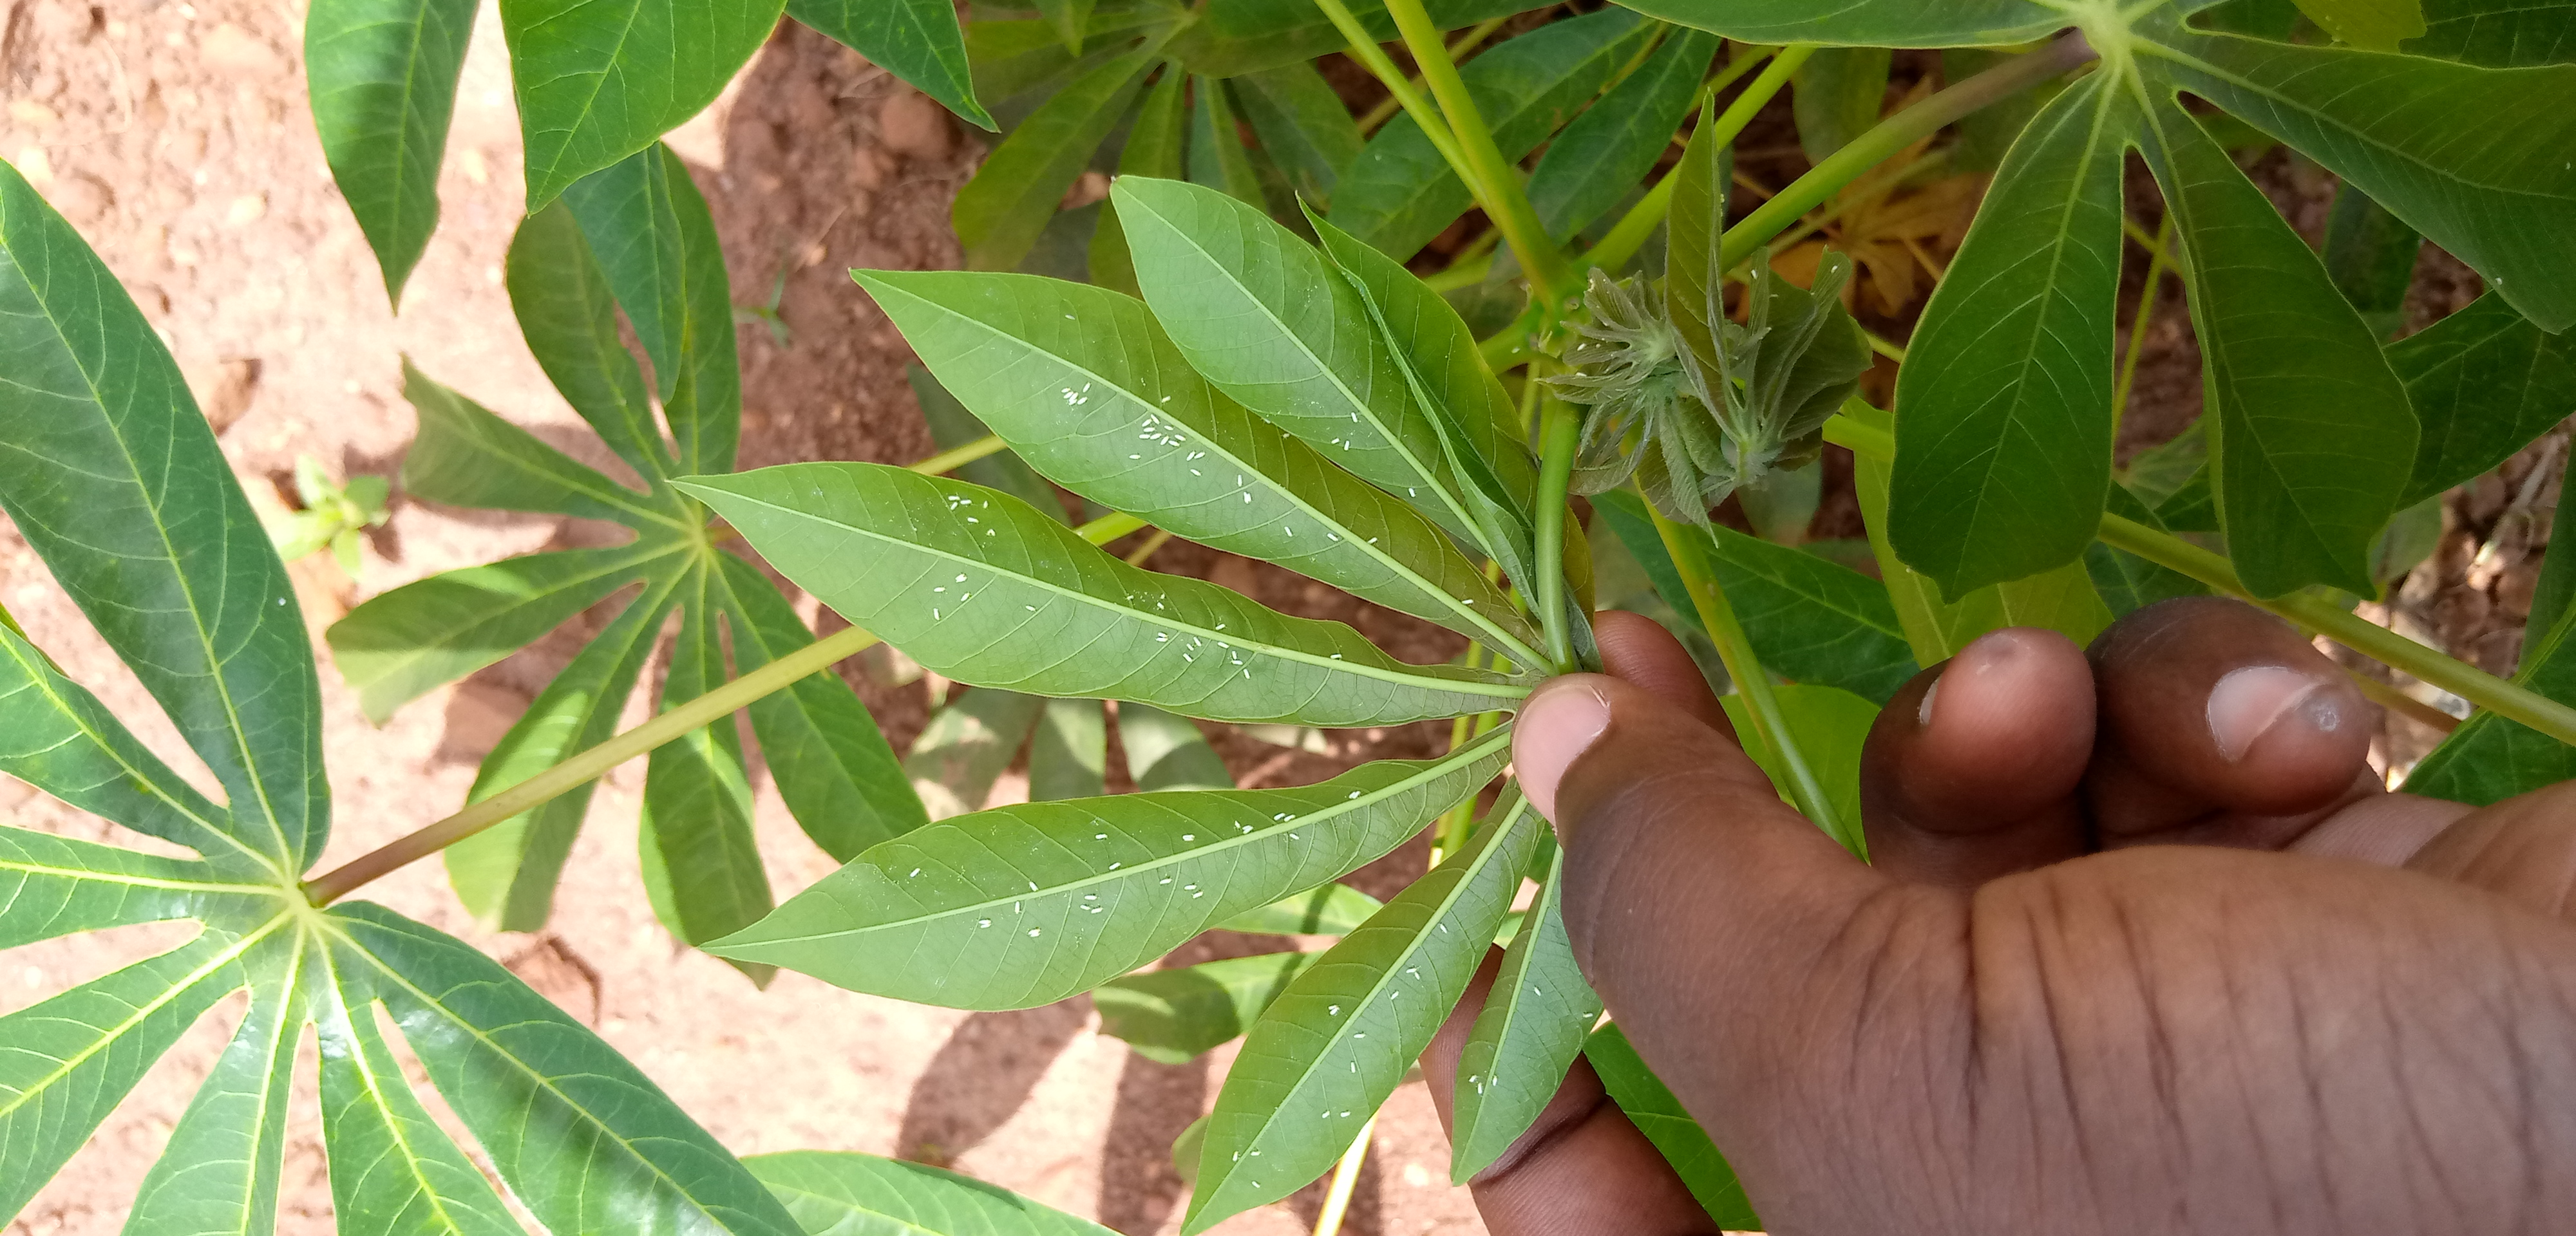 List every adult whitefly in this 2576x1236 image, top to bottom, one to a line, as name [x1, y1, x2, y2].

whitefly [1828, 264, 1839, 275]
whitefly [1750, 267, 1758, 280]
whitefly [1063, 313, 1079, 322]
whitefly [1575, 341, 1587, 353]
whitefly [1574, 370, 1587, 377]
whitefly [1081, 380, 1092, 394]
whitefly [1061, 387, 1072, 394]
whitefly [1063, 390, 1074, 400]
whitefly [1070, 392, 1079, 401]
whitefly [1160, 395, 1172, 405]
whitefly [1077, 396, 1088, 406]
whitefly [1068, 398, 1078, 407]
whitefly [1350, 411, 1362, 424]
whitefly [1150, 413, 1161, 426]
whitefly [1141, 418, 1152, 427]
whitefly [1162, 424, 1175, 431]
whitefly [1142, 427, 1157, 433]
whitefly [1280, 431, 1292, 440]
whitefly [1150, 432, 1162, 441]
whitefly [1137, 433, 1150, 440]
whitefly [1173, 433, 1187, 442]
whitefly [1159, 435, 1170, 446]
whitefly [1329, 436, 1340, 446]
whitefly [1341, 439, 1352, 453]
whitefly [1168, 440, 1180, 447]
whitefly [1186, 451, 1197, 462]
whitefly [1195, 451, 1206, 460]
whitefly [1128, 452, 1143, 462]
whitefly [1189, 467, 1203, 478]
whitefly [1236, 473, 1245, 488]
whitefly [1407, 486, 1417, 500]
whitefly [1243, 491, 1249, 505]
whitefly [1247, 492, 1252, 503]
whitefly [947, 494, 961, 501]
whitefly [959, 498, 973, 507]
whitefly [981, 499, 990, 510]
whitefly [949, 500, 960, 511]
whitefly [966, 516, 981, 525]
whitefly [1282, 524, 1294, 539]
whitefly [985, 527, 997, 539]
whitefly [1325, 532, 1341, 544]
whitefly [1366, 534, 1379, 546]
whitefly [955, 573, 966, 581]
whitefly [956, 576, 968, 585]
whitefly [932, 585, 946, 594]
whitefly [960, 591, 972, 603]
whitefly [1159, 592, 1167, 600]
whitefly [1125, 594, 1136, 603]
whitefly [1461, 597, 1475, 606]
whitefly [1155, 601, 1166, 612]
whitefly [1023, 604, 1038, 613]
whitefly [932, 606, 942, 623]
whitefly [1214, 621, 1227, 633]
whitefly [1157, 631, 1169, 637]
whitefly [1192, 635, 1204, 648]
whitefly [1155, 637, 1170, 644]
whitefly [1215, 640, 1230, 649]
whitefly [1185, 642, 1196, 652]
whitefly [1231, 650, 1238, 660]
whitefly [1180, 652, 1194, 664]
whitefly [1328, 652, 1344, 660]
whitefly [1229, 659, 1245, 666]
whitefly [1242, 668, 1252, 681]
whitefly [1352, 790, 1361, 800]
whitefly [1348, 791, 1356, 800]
whitefly [1273, 811, 1286, 823]
whitefly [1283, 813, 1297, 823]
whitefly [1233, 819, 1241, 829]
whitefly [1242, 824, 1253, 831]
whitefly [1243, 825, 1254, 836]
whitefly [1094, 832, 1111, 841]
whitefly [1288, 832, 1301, 841]
whitefly [1181, 833, 1197, 838]
whitefly [1182, 838, 1196, 842]
whitefly [1107, 860, 1123, 872]
whitefly [908, 866, 924, 879]
whitefly [1158, 876, 1174, 886]
whitefly [1025, 878, 1041, 894]
whitefly [1181, 882, 1198, 891]
whitefly [1191, 889, 1205, 901]
whitefly [1082, 893, 1099, 903]
whitefly [1013, 899, 1022, 917]
whitefly [1077, 903, 1091, 912]
whitefly [1090, 905, 1104, 915]
whitefly [979, 919, 993, 924]
whitefly [1438, 921, 1449, 935]
whitefly [980, 922, 992, 930]
whitefly [1028, 928, 1042, 935]
whitefly [1030, 932, 1041, 939]
whitefly [1405, 967, 1418, 975]
whitefly [1414, 971, 1421, 982]
whitefly [1533, 985, 1543, 998]
whitefly [1389, 988, 1401, 1002]
whitefly [1328, 1004, 1338, 1011]
whitefly [1329, 1006, 1340, 1017]
whitefly [1580, 1009, 1595, 1020]
whitefly [1352, 1031, 1367, 1040]
whitefly [1348, 1059, 1359, 1075]
whitefly [1468, 1073, 1478, 1083]
whitefly [1491, 1073, 1499, 1087]
whitefly [1476, 1081, 1484, 1096]
whitefly [1320, 1108, 1332, 1119]
whitefly [1340, 1109, 1352, 1119]
whitefly [1230, 1148, 1240, 1162]
whitefly [1249, 1148, 1262, 1157]
whitefly [1250, 1179, 1262, 1190]